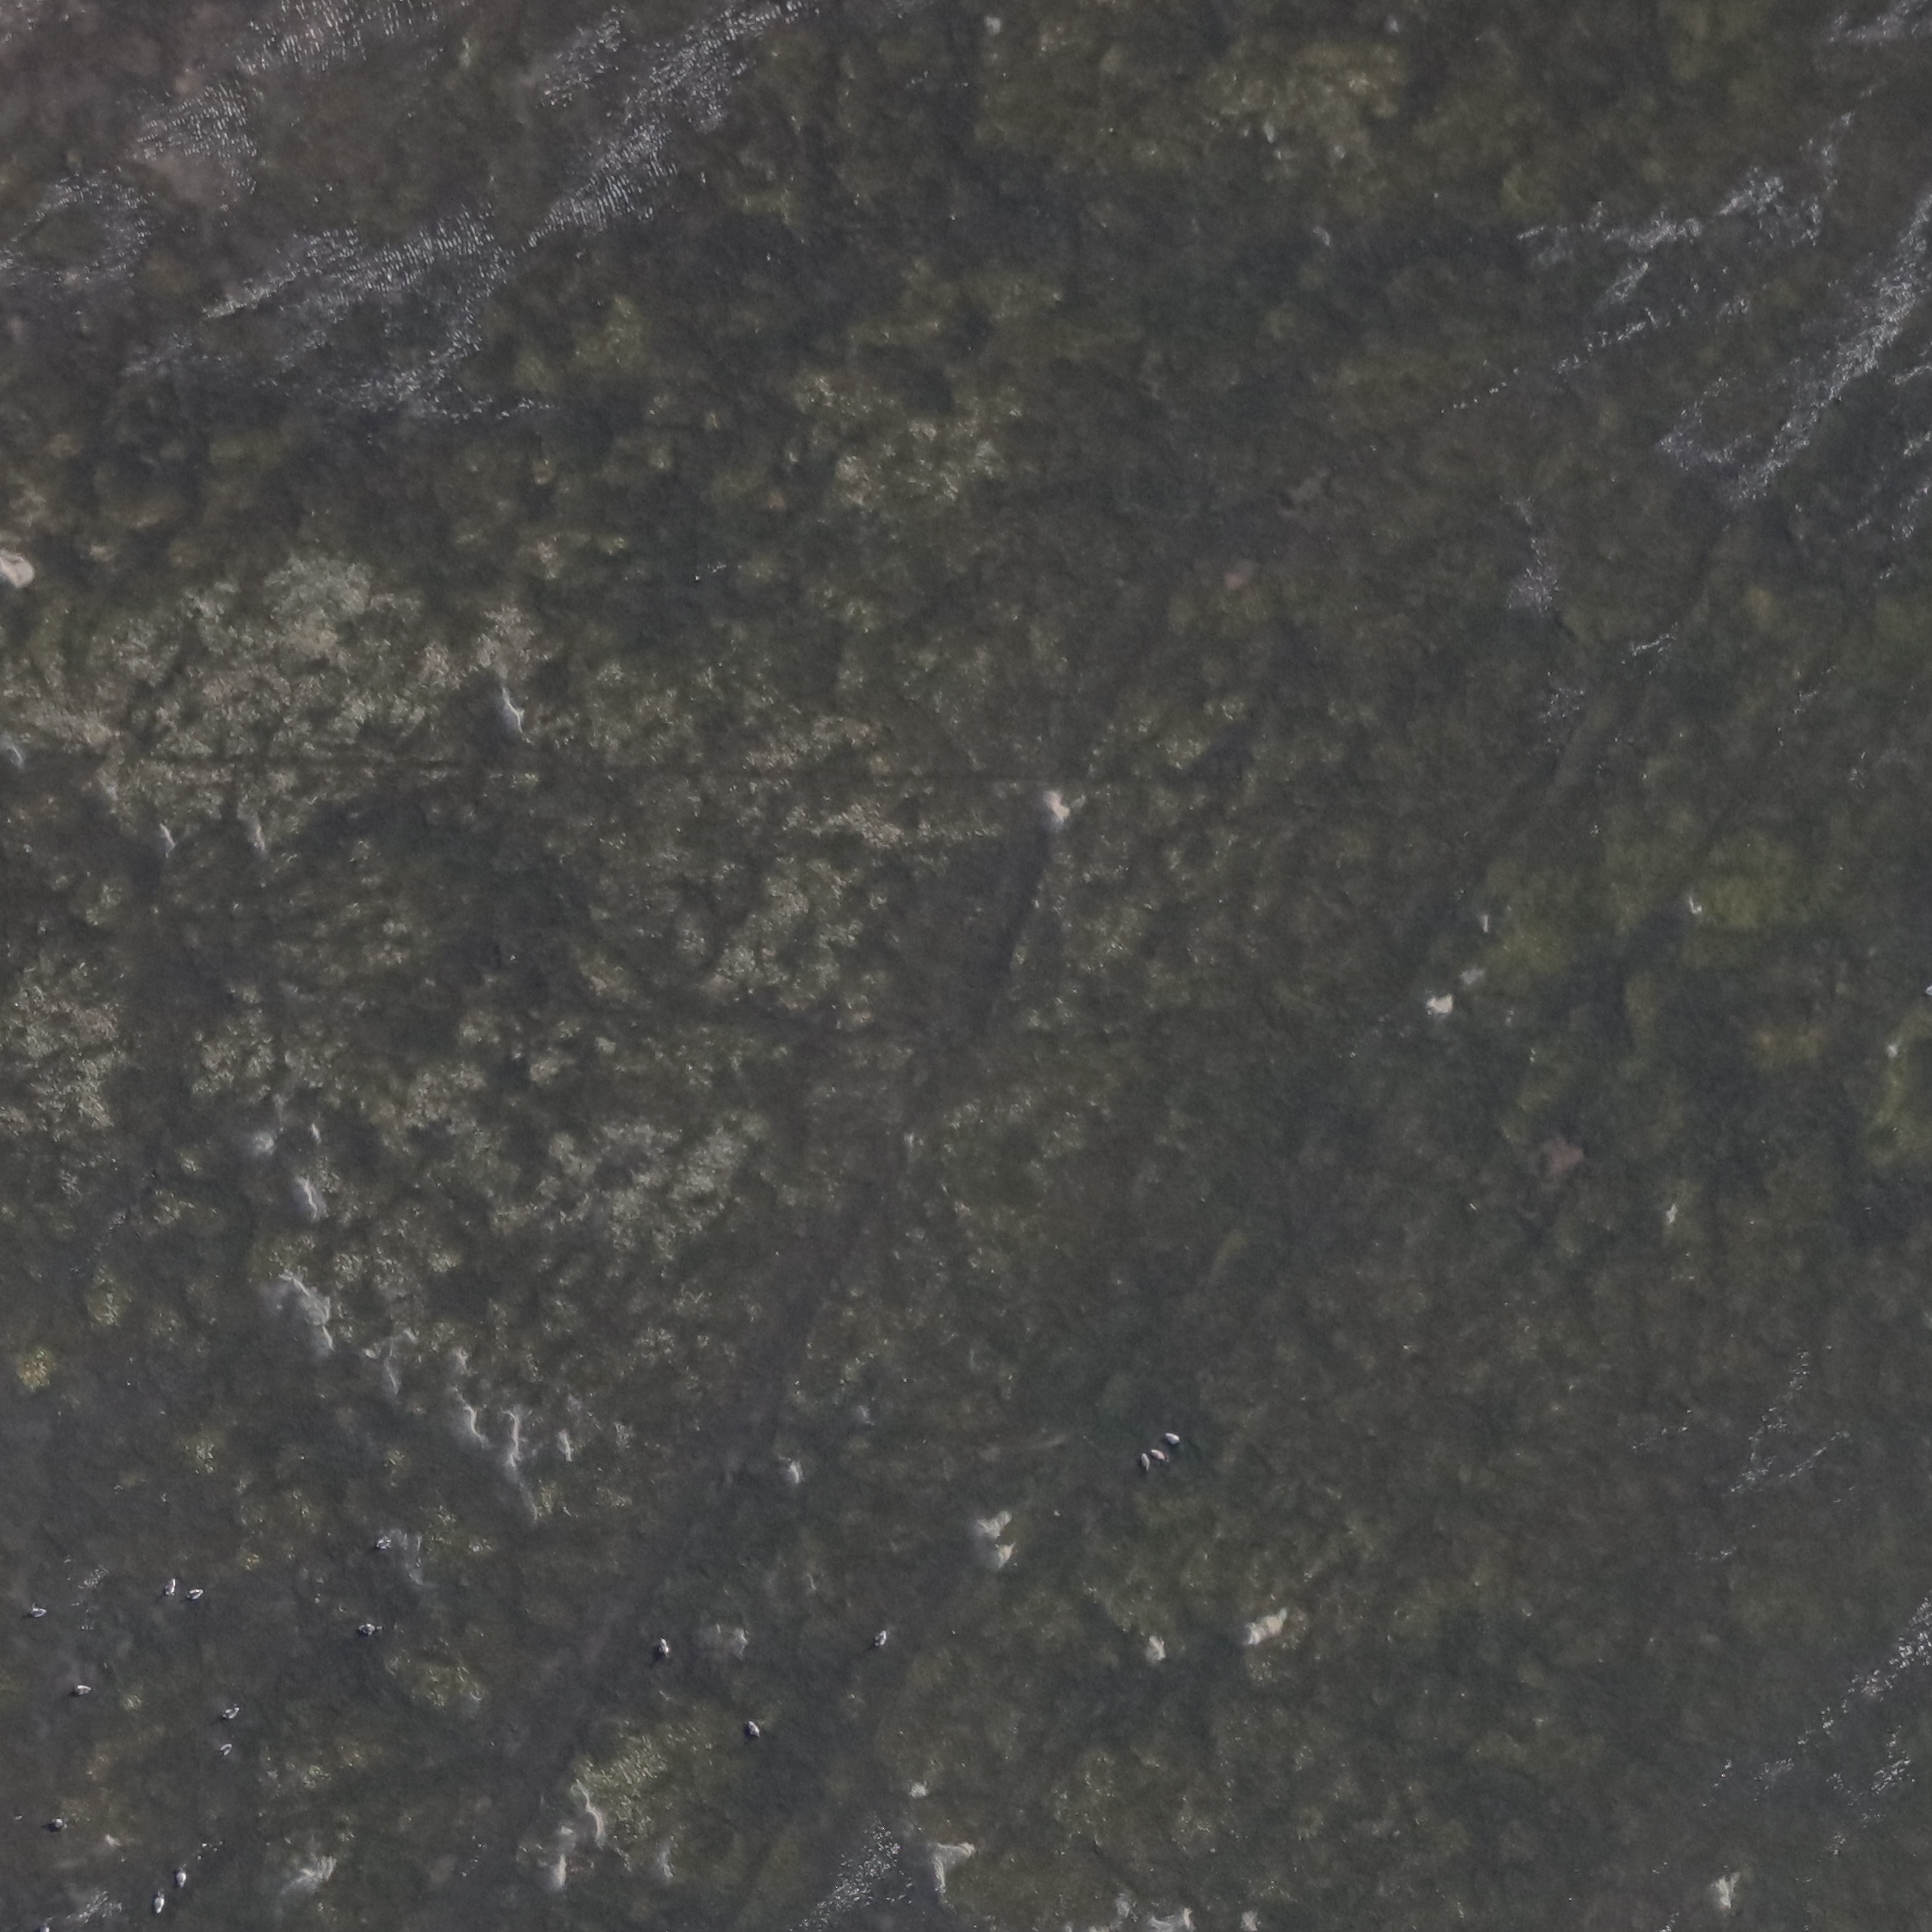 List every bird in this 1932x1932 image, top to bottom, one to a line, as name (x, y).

brant (1928, 988)
brant (1176, 1431)
brant (1161, 1453)
brant (1150, 1467)
brant (384, 1543)
brant (174, 1585)
brant (197, 1601)
brant (39, 1613)
brant (366, 1632)
brant (667, 1644)
brant (878, 1645)
brant (86, 1687)
brant (237, 1713)
brant (761, 1735)
brant (226, 1749)
brant (56, 1821)
brant (178, 1879)
brant (157, 1903)